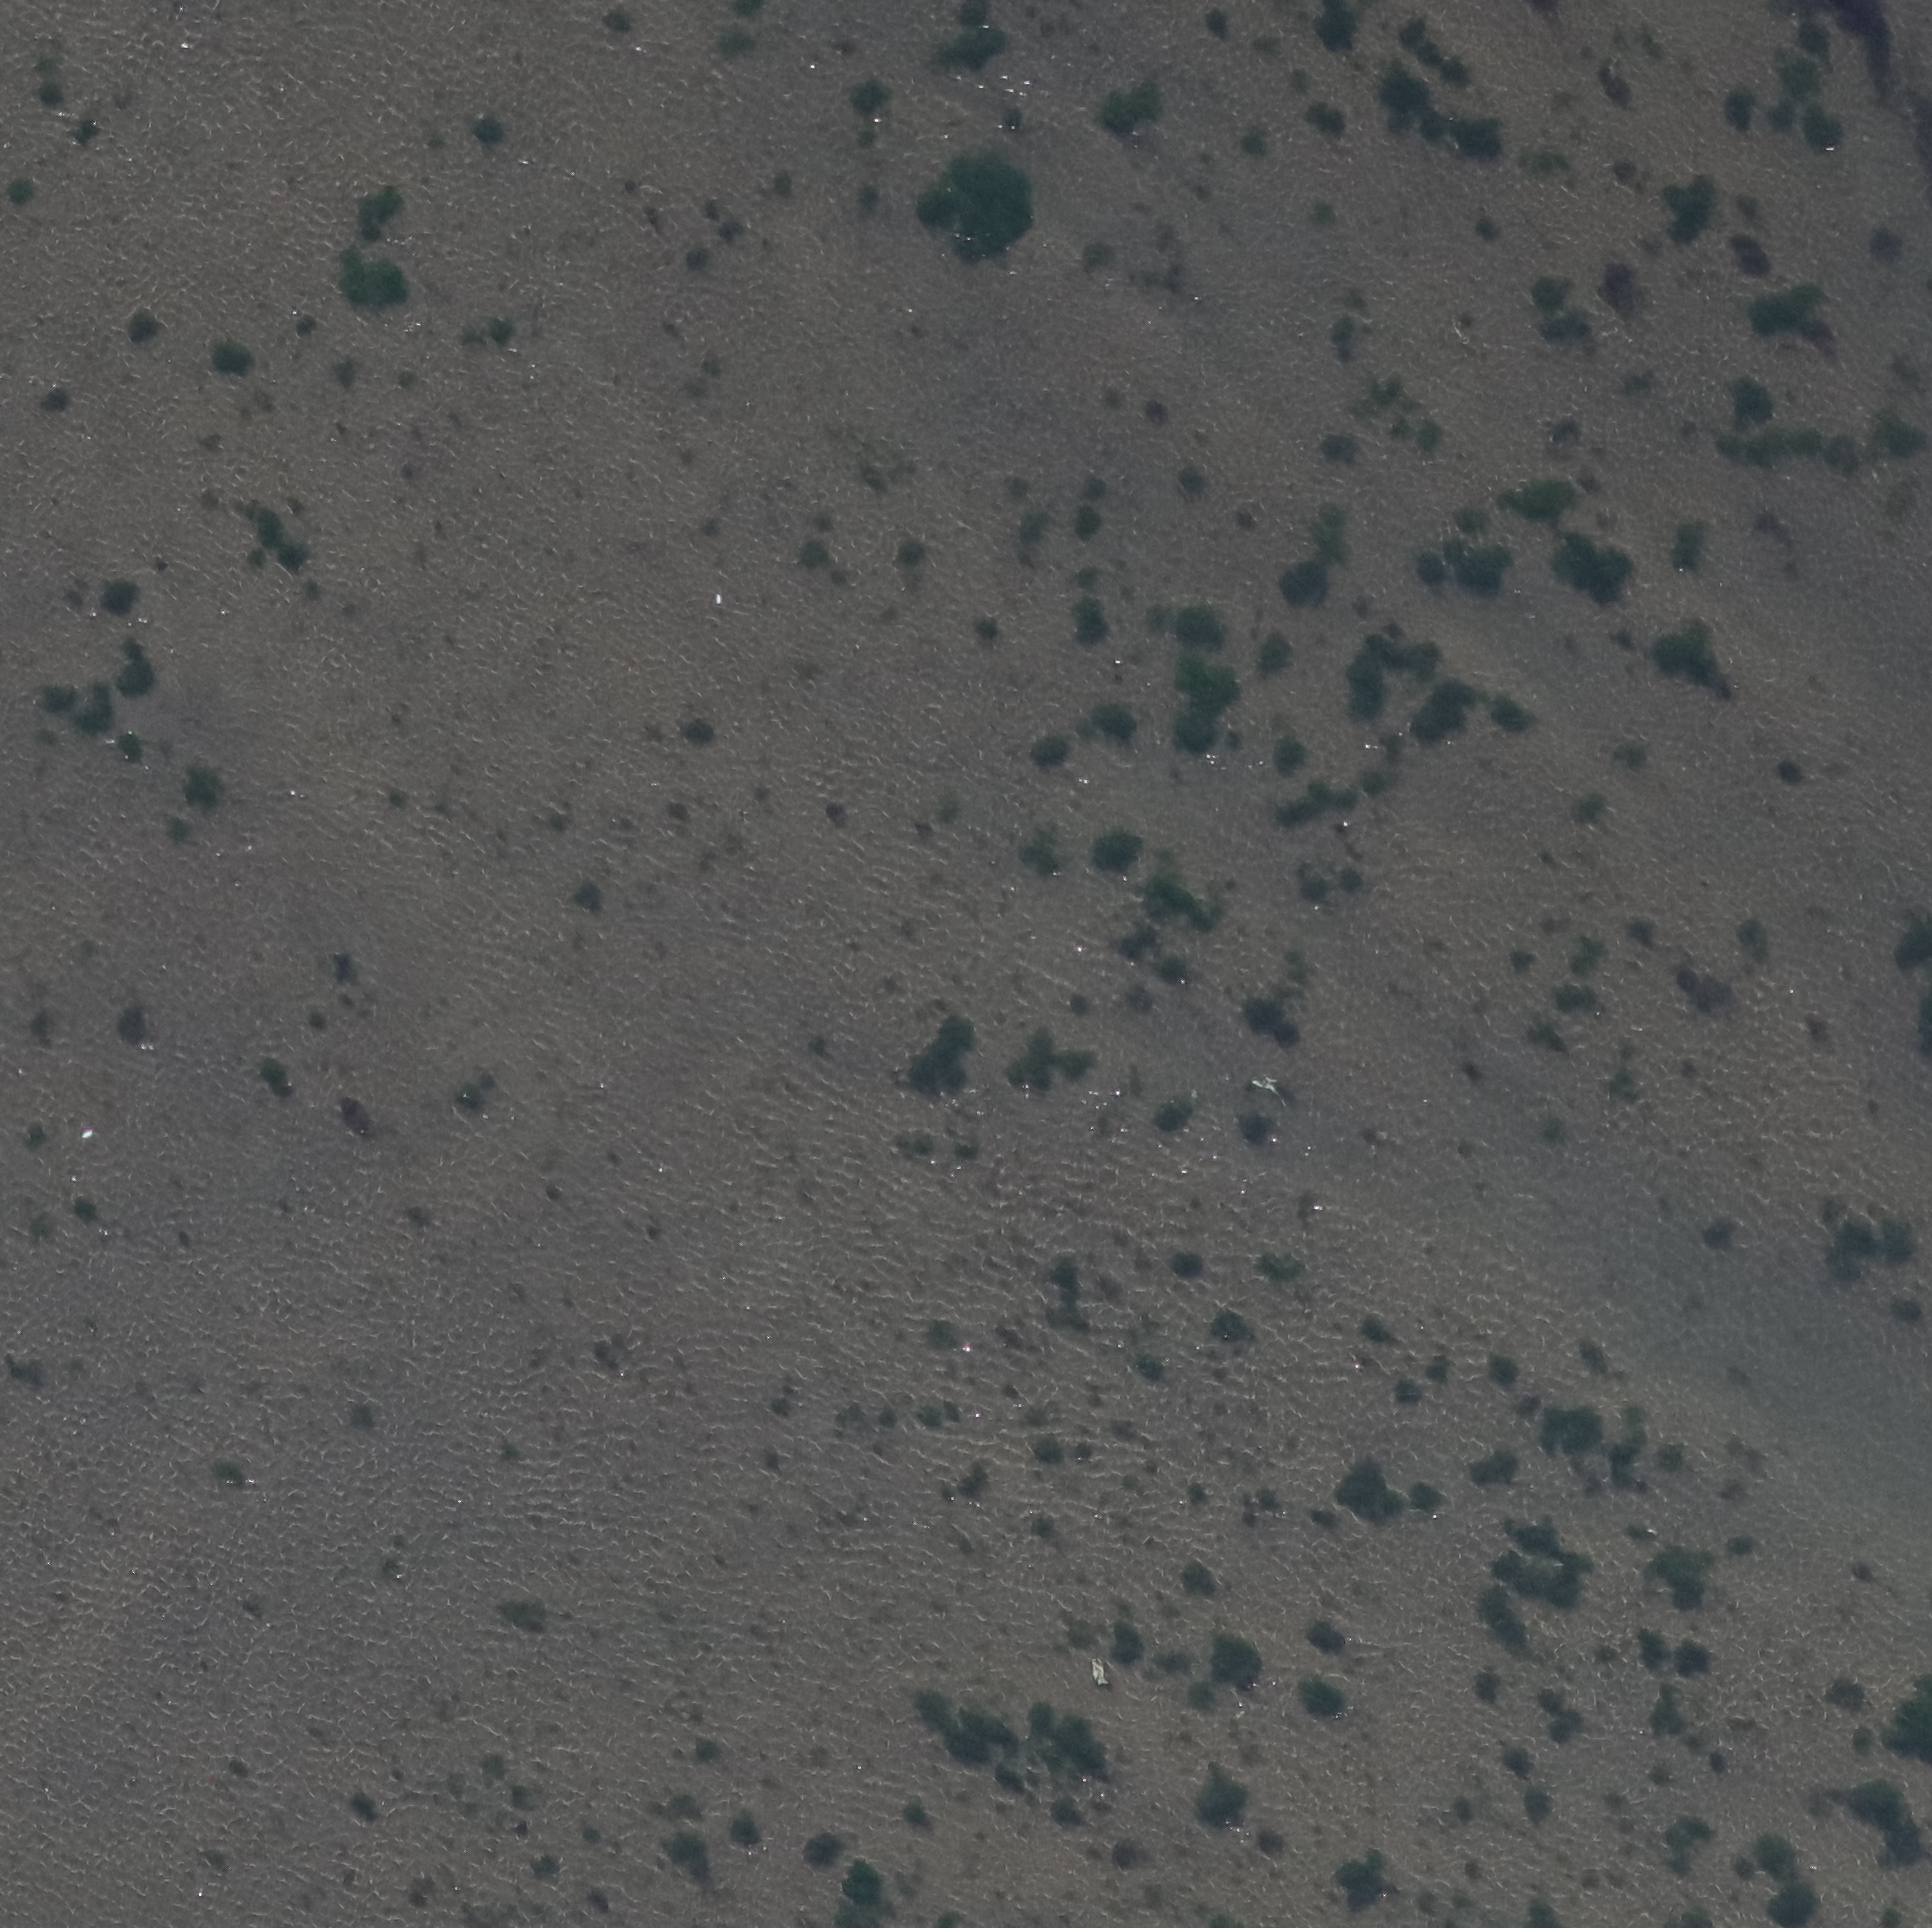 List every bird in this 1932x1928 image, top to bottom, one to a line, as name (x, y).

None